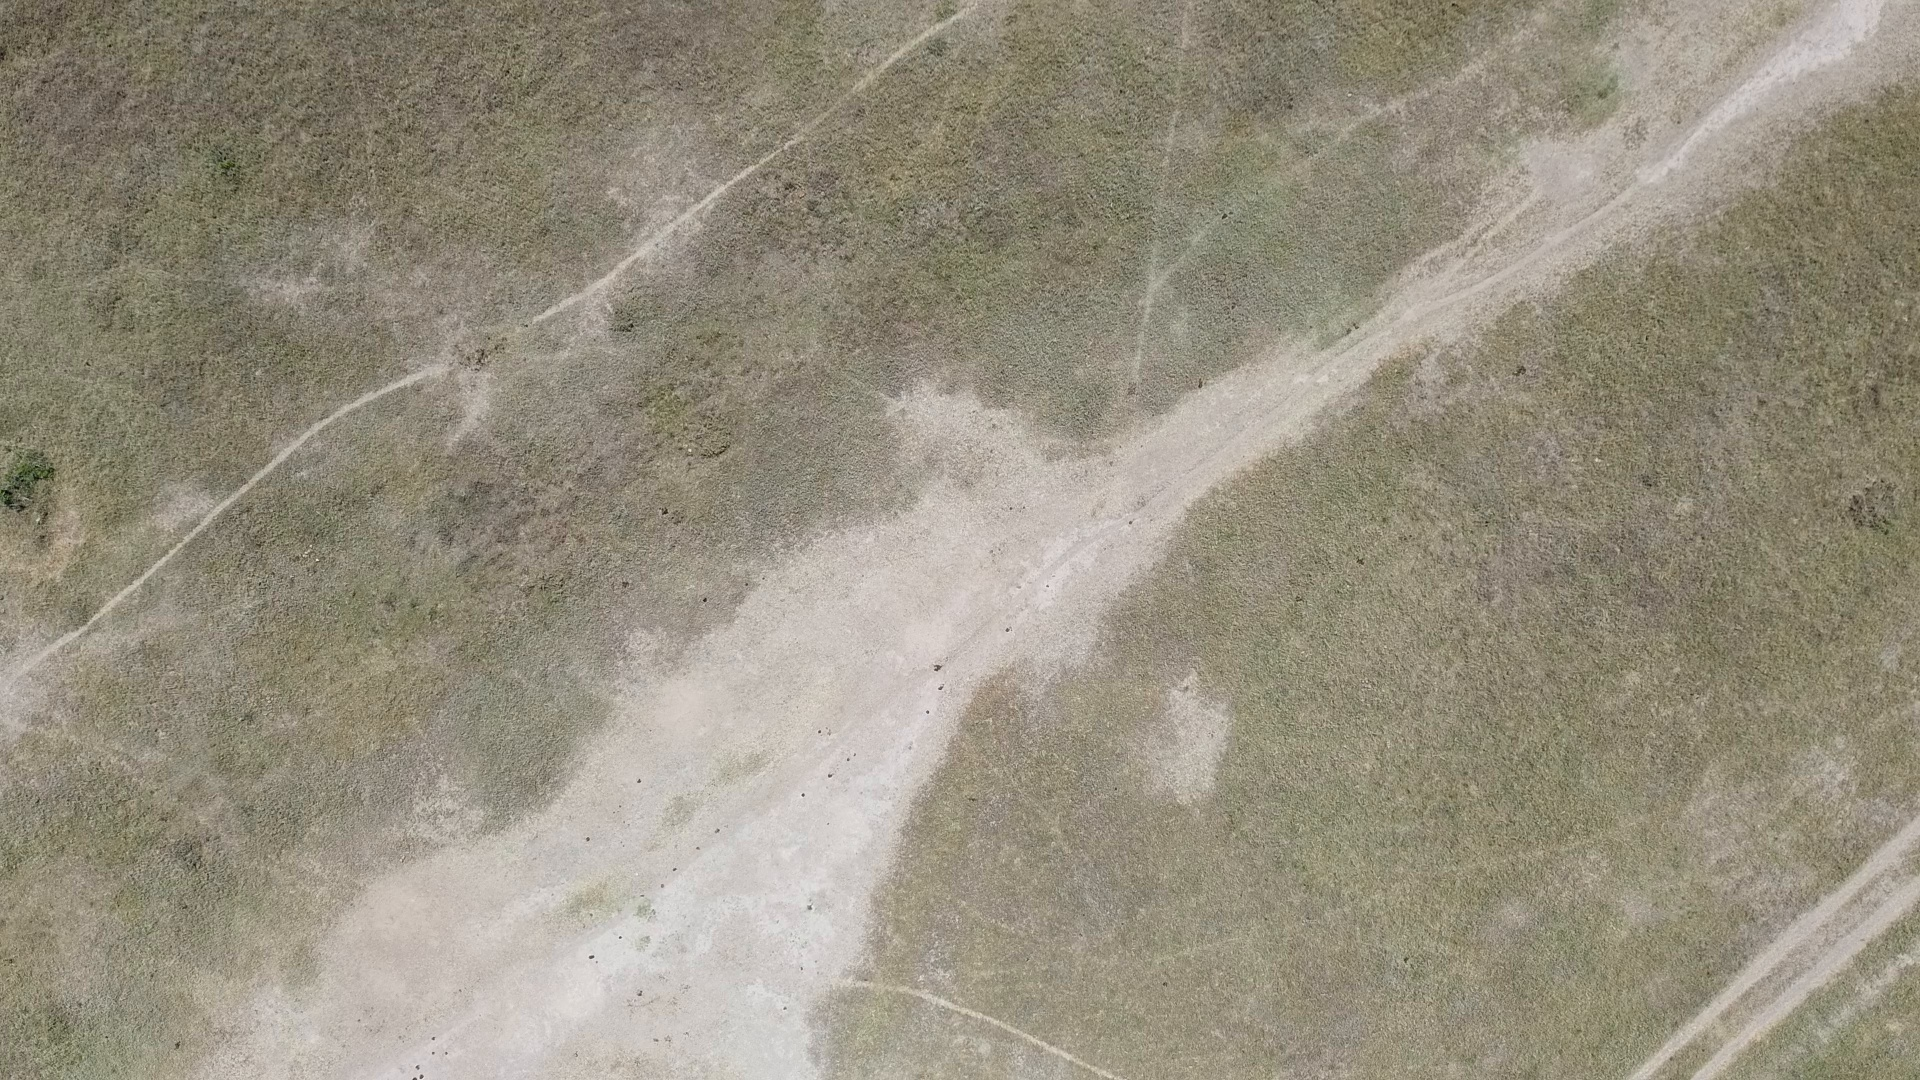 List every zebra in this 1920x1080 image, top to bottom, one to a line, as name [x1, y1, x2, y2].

None